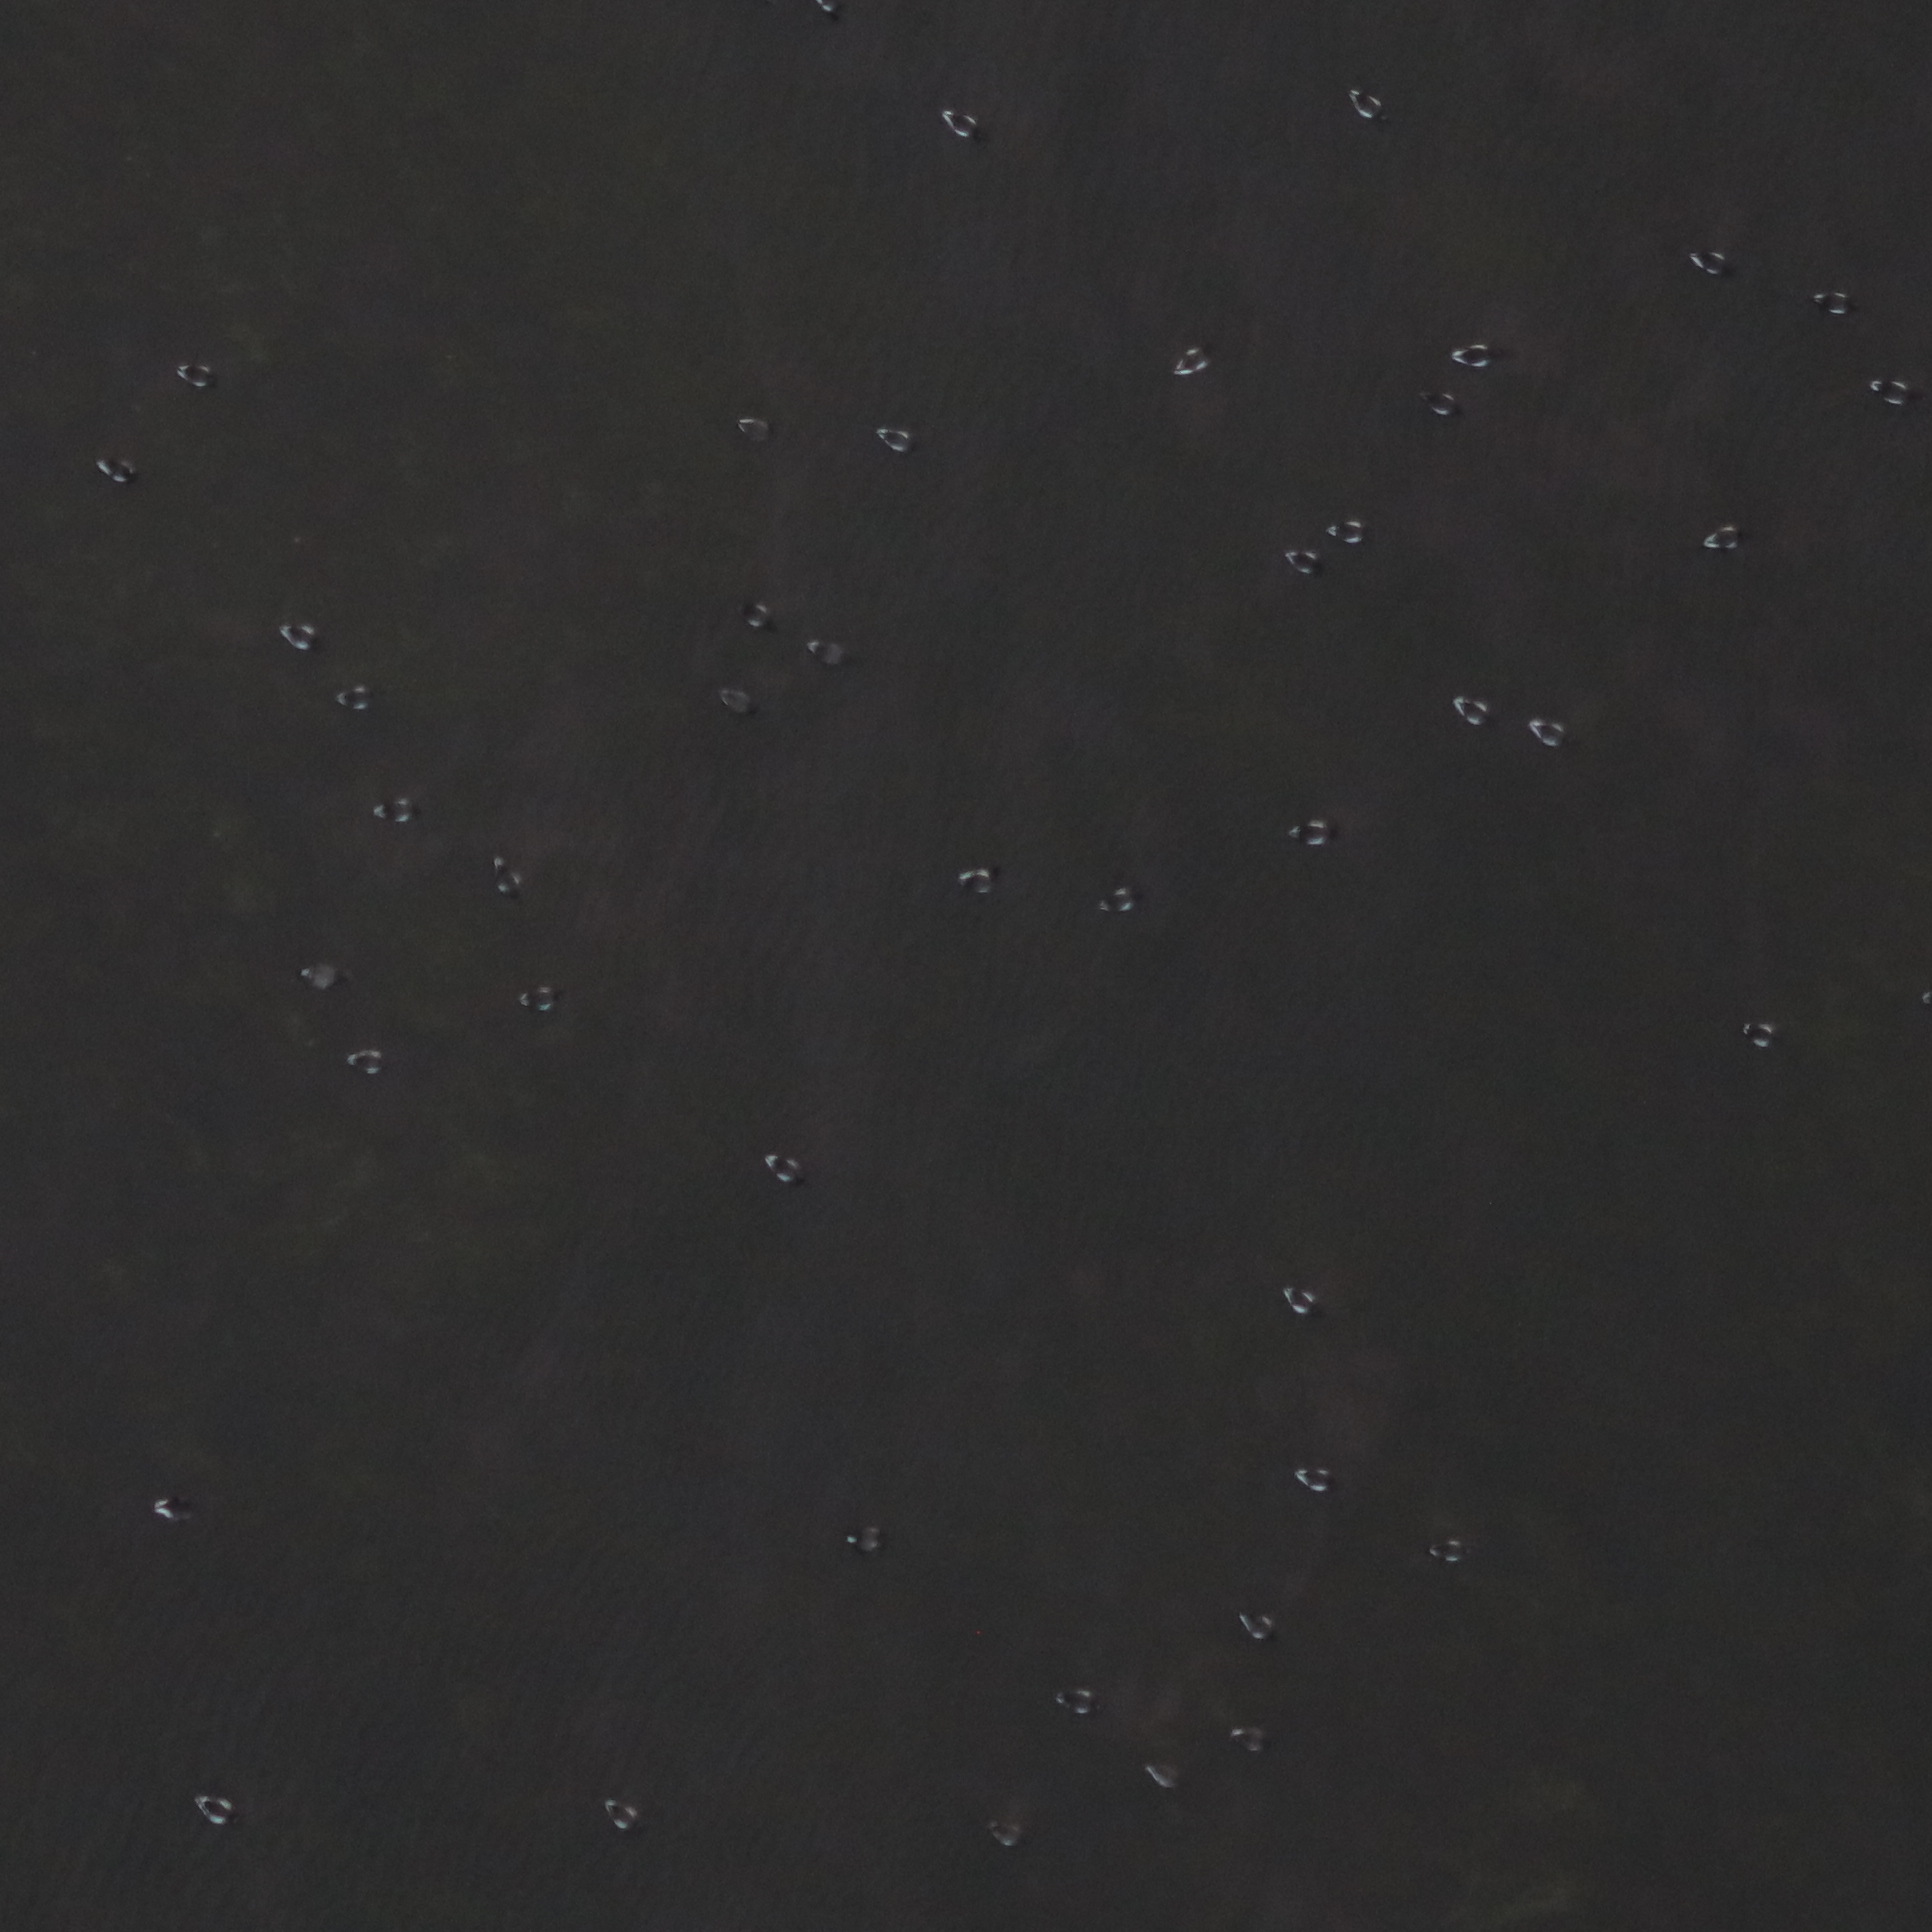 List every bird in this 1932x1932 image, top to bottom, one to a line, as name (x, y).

brant (824, 3)
brant (1366, 104)
brant (961, 121)
brant (1710, 263)
brant (1833, 303)
brant (1476, 357)
brant (1193, 364)
brant (200, 370)
brant (1892, 392)
brant (1441, 403)
brant (754, 429)
brant (898, 437)
brant (113, 459)
brant (1346, 531)
brant (1725, 539)
brant (1305, 562)
brant (760, 614)
brant (299, 635)
brant (828, 657)
brant (355, 697)
brant (742, 700)
brant (1472, 711)
brant (1548, 733)
brant (398, 810)
brant (1312, 834)
brant (510, 879)
brant (981, 880)
brant (1125, 899)
brant (324, 978)
brant (542, 998)
brant (1759, 1034)
brant (365, 1062)
brant (786, 1169)
brant (1301, 1298)
brant (1312, 1474)
brant (179, 1506)
brant (862, 1543)
brant (1452, 1549)
brant (1251, 1631)
brant (1078, 1703)
brant (1251, 1737)
brant (1159, 1774)
brant (219, 1810)
brant (624, 1814)
brant (1004, 1824)